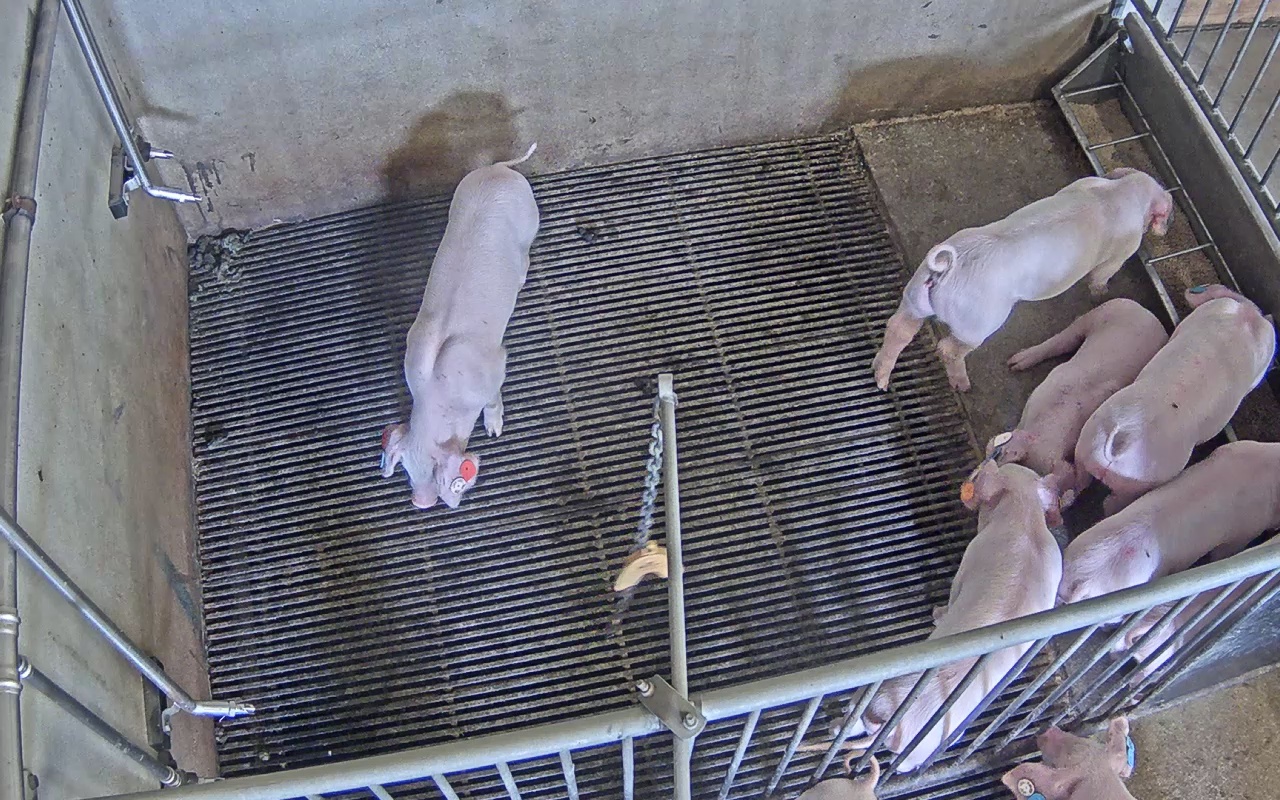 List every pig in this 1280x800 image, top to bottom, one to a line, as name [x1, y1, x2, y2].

pig [378, 141, 546, 510]
pig [870, 166, 1176, 395]
pig [1074, 283, 1276, 520]
pig [987, 299, 1172, 512]
pig [1059, 440, 1278, 627]
pig [794, 459, 1066, 774]
pig [1107, 568, 1278, 691]
pig [999, 715, 1136, 799]
pig [798, 749, 881, 800]